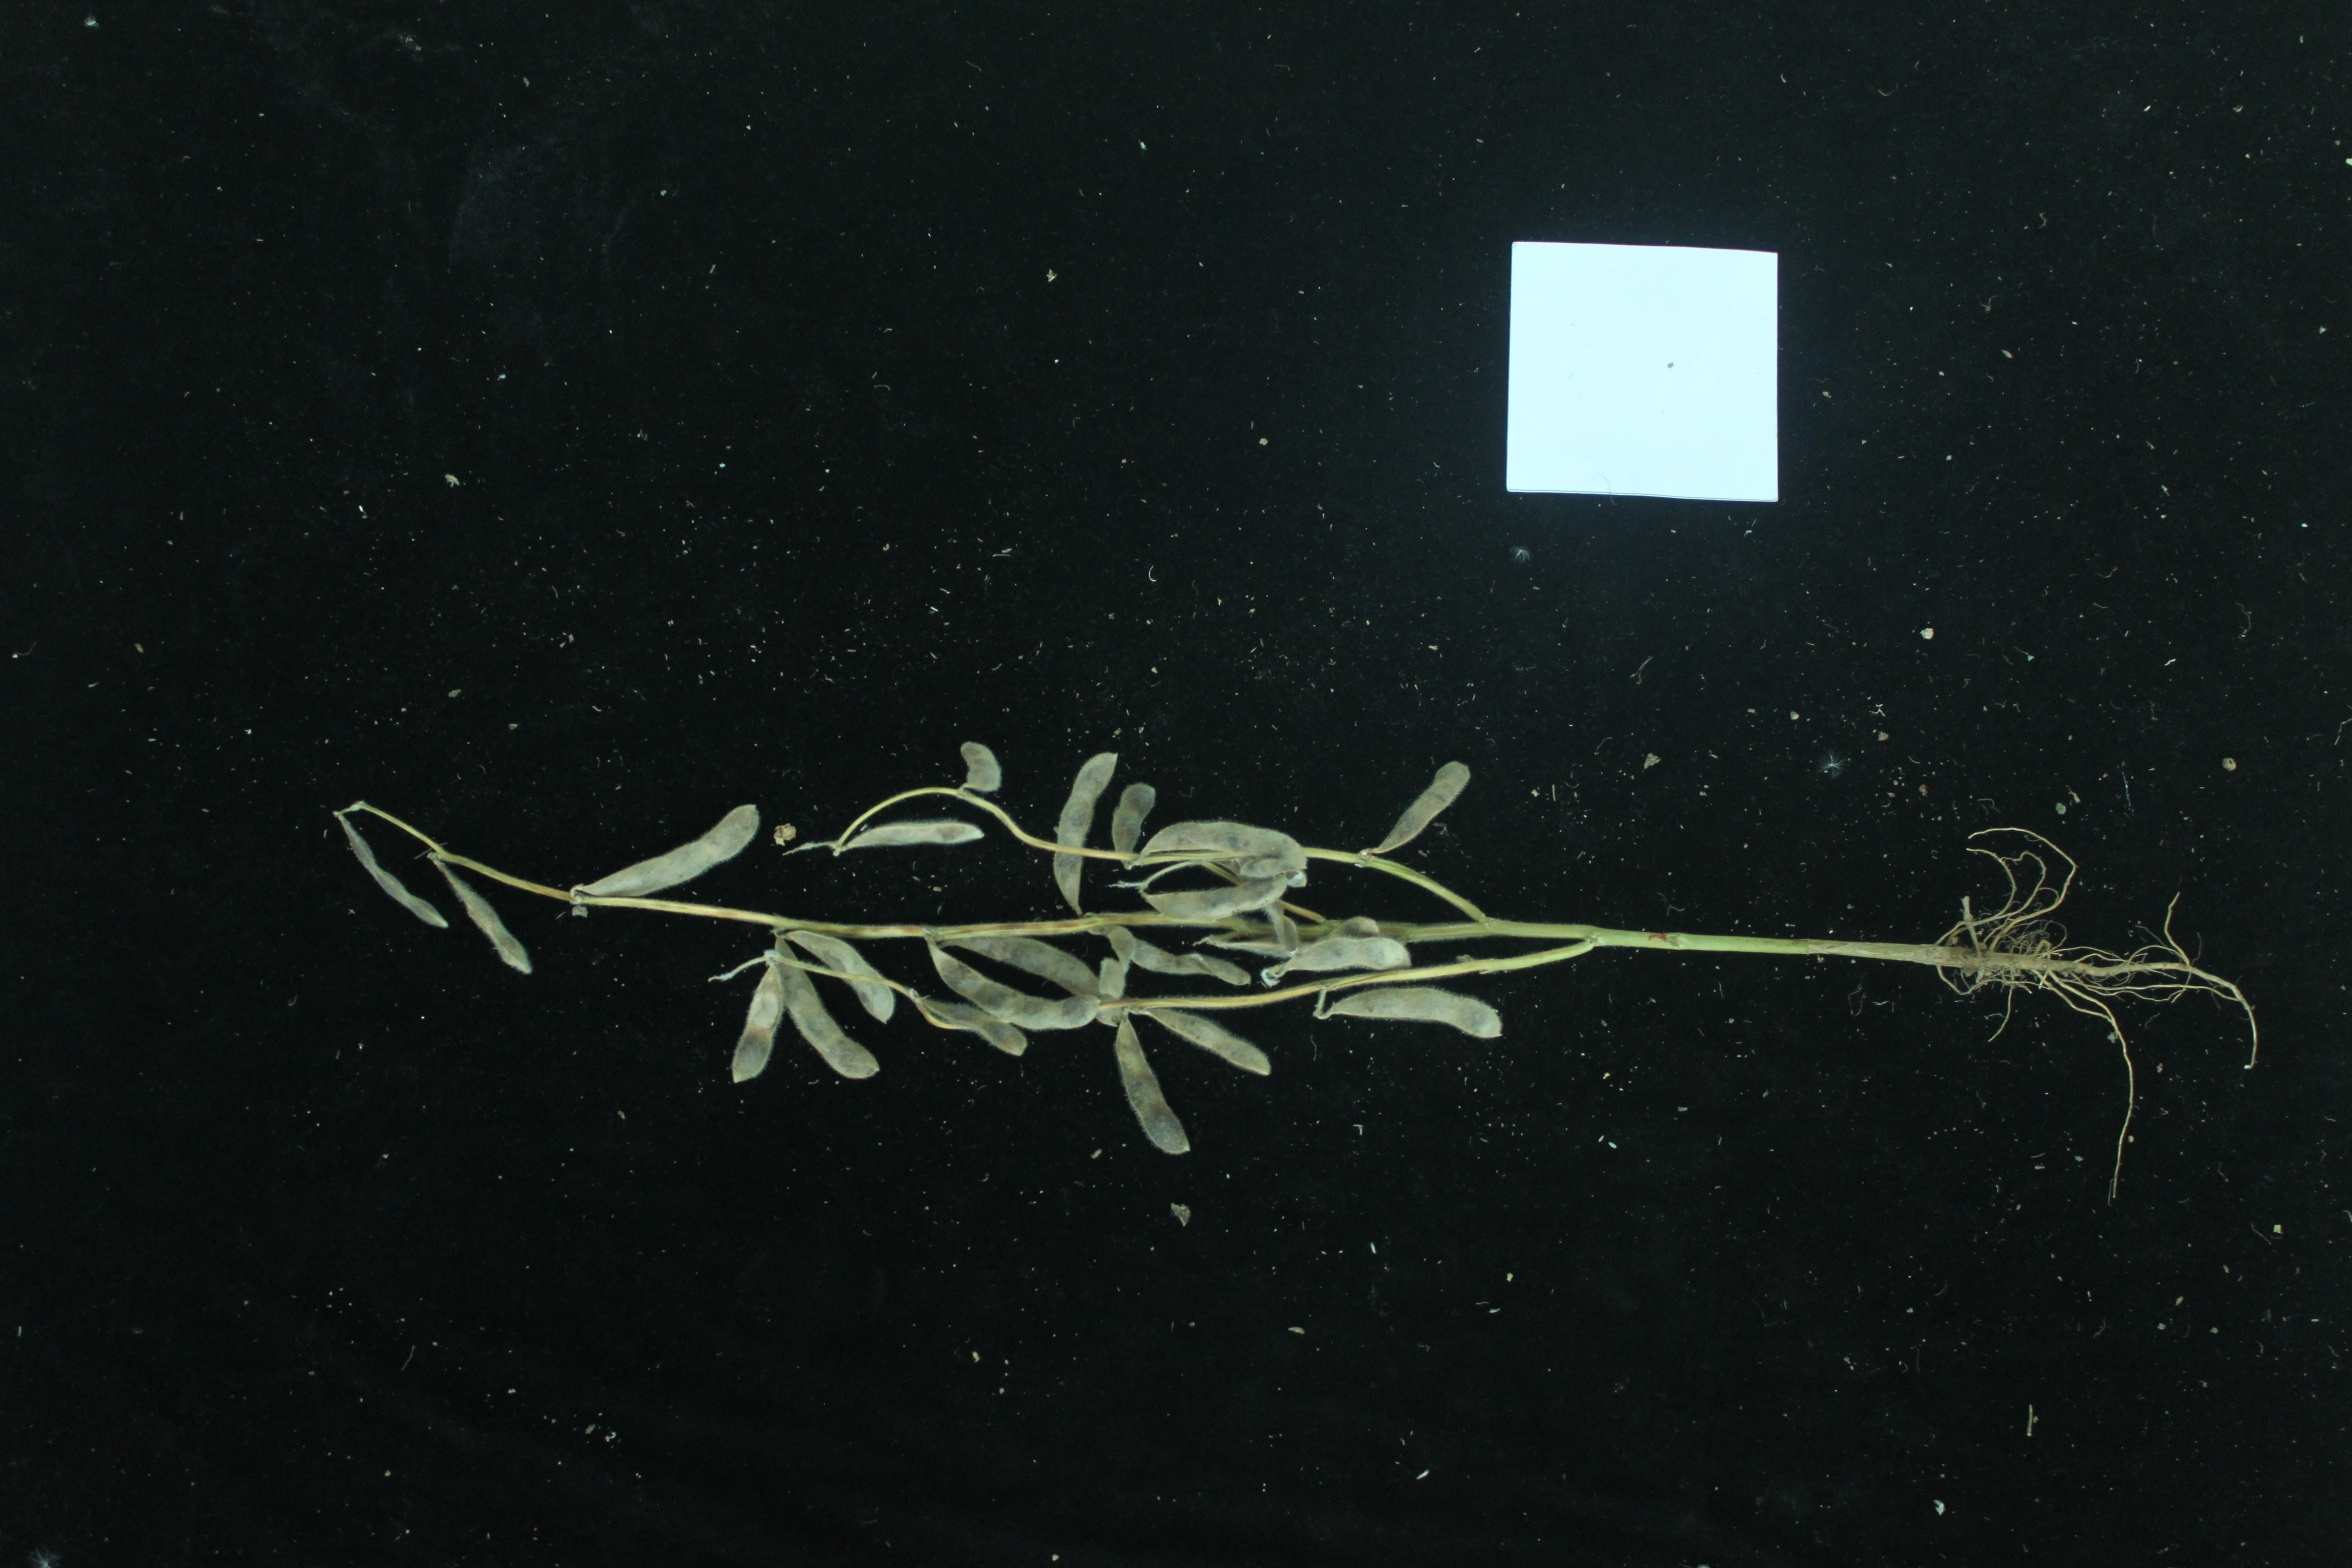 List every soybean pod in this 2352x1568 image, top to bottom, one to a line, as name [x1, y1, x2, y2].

soybean pod [960, 742, 1000, 792]
soybean pod [1054, 754, 1117, 915]
soybean pod [1363, 762, 1470, 855]
soybean pod [1111, 784, 1157, 866]
soybean pod [571, 804, 759, 902]
soybean pod [335, 813, 447, 927]
soybean pod [1144, 822, 1305, 889]
soybean pod [841, 823, 984, 852]
soybean pod [1212, 838, 1286, 957]
soybean pod [431, 859, 531, 974]
soybean pod [1137, 877, 1286, 920]
soybean pod [1103, 924, 1250, 986]
soybean pod [770, 931, 893, 1022]
soybean pod [772, 933, 879, 1079]
soybean pod [938, 934, 1120, 1021]
soybean pod [1275, 936, 1410, 978]
soybean pod [1211, 941, 1325, 959]
soybean pod [928, 943, 1100, 1032]
soybean pod [1097, 958, 1128, 1025]
soybean pod [733, 961, 783, 1083]
soybean pod [1317, 989, 1501, 1038]
soybean pod [913, 998, 1026, 1055]
soybean pod [1130, 1009, 1269, 1073]
soybean pod [1117, 1014, 1189, 1153]